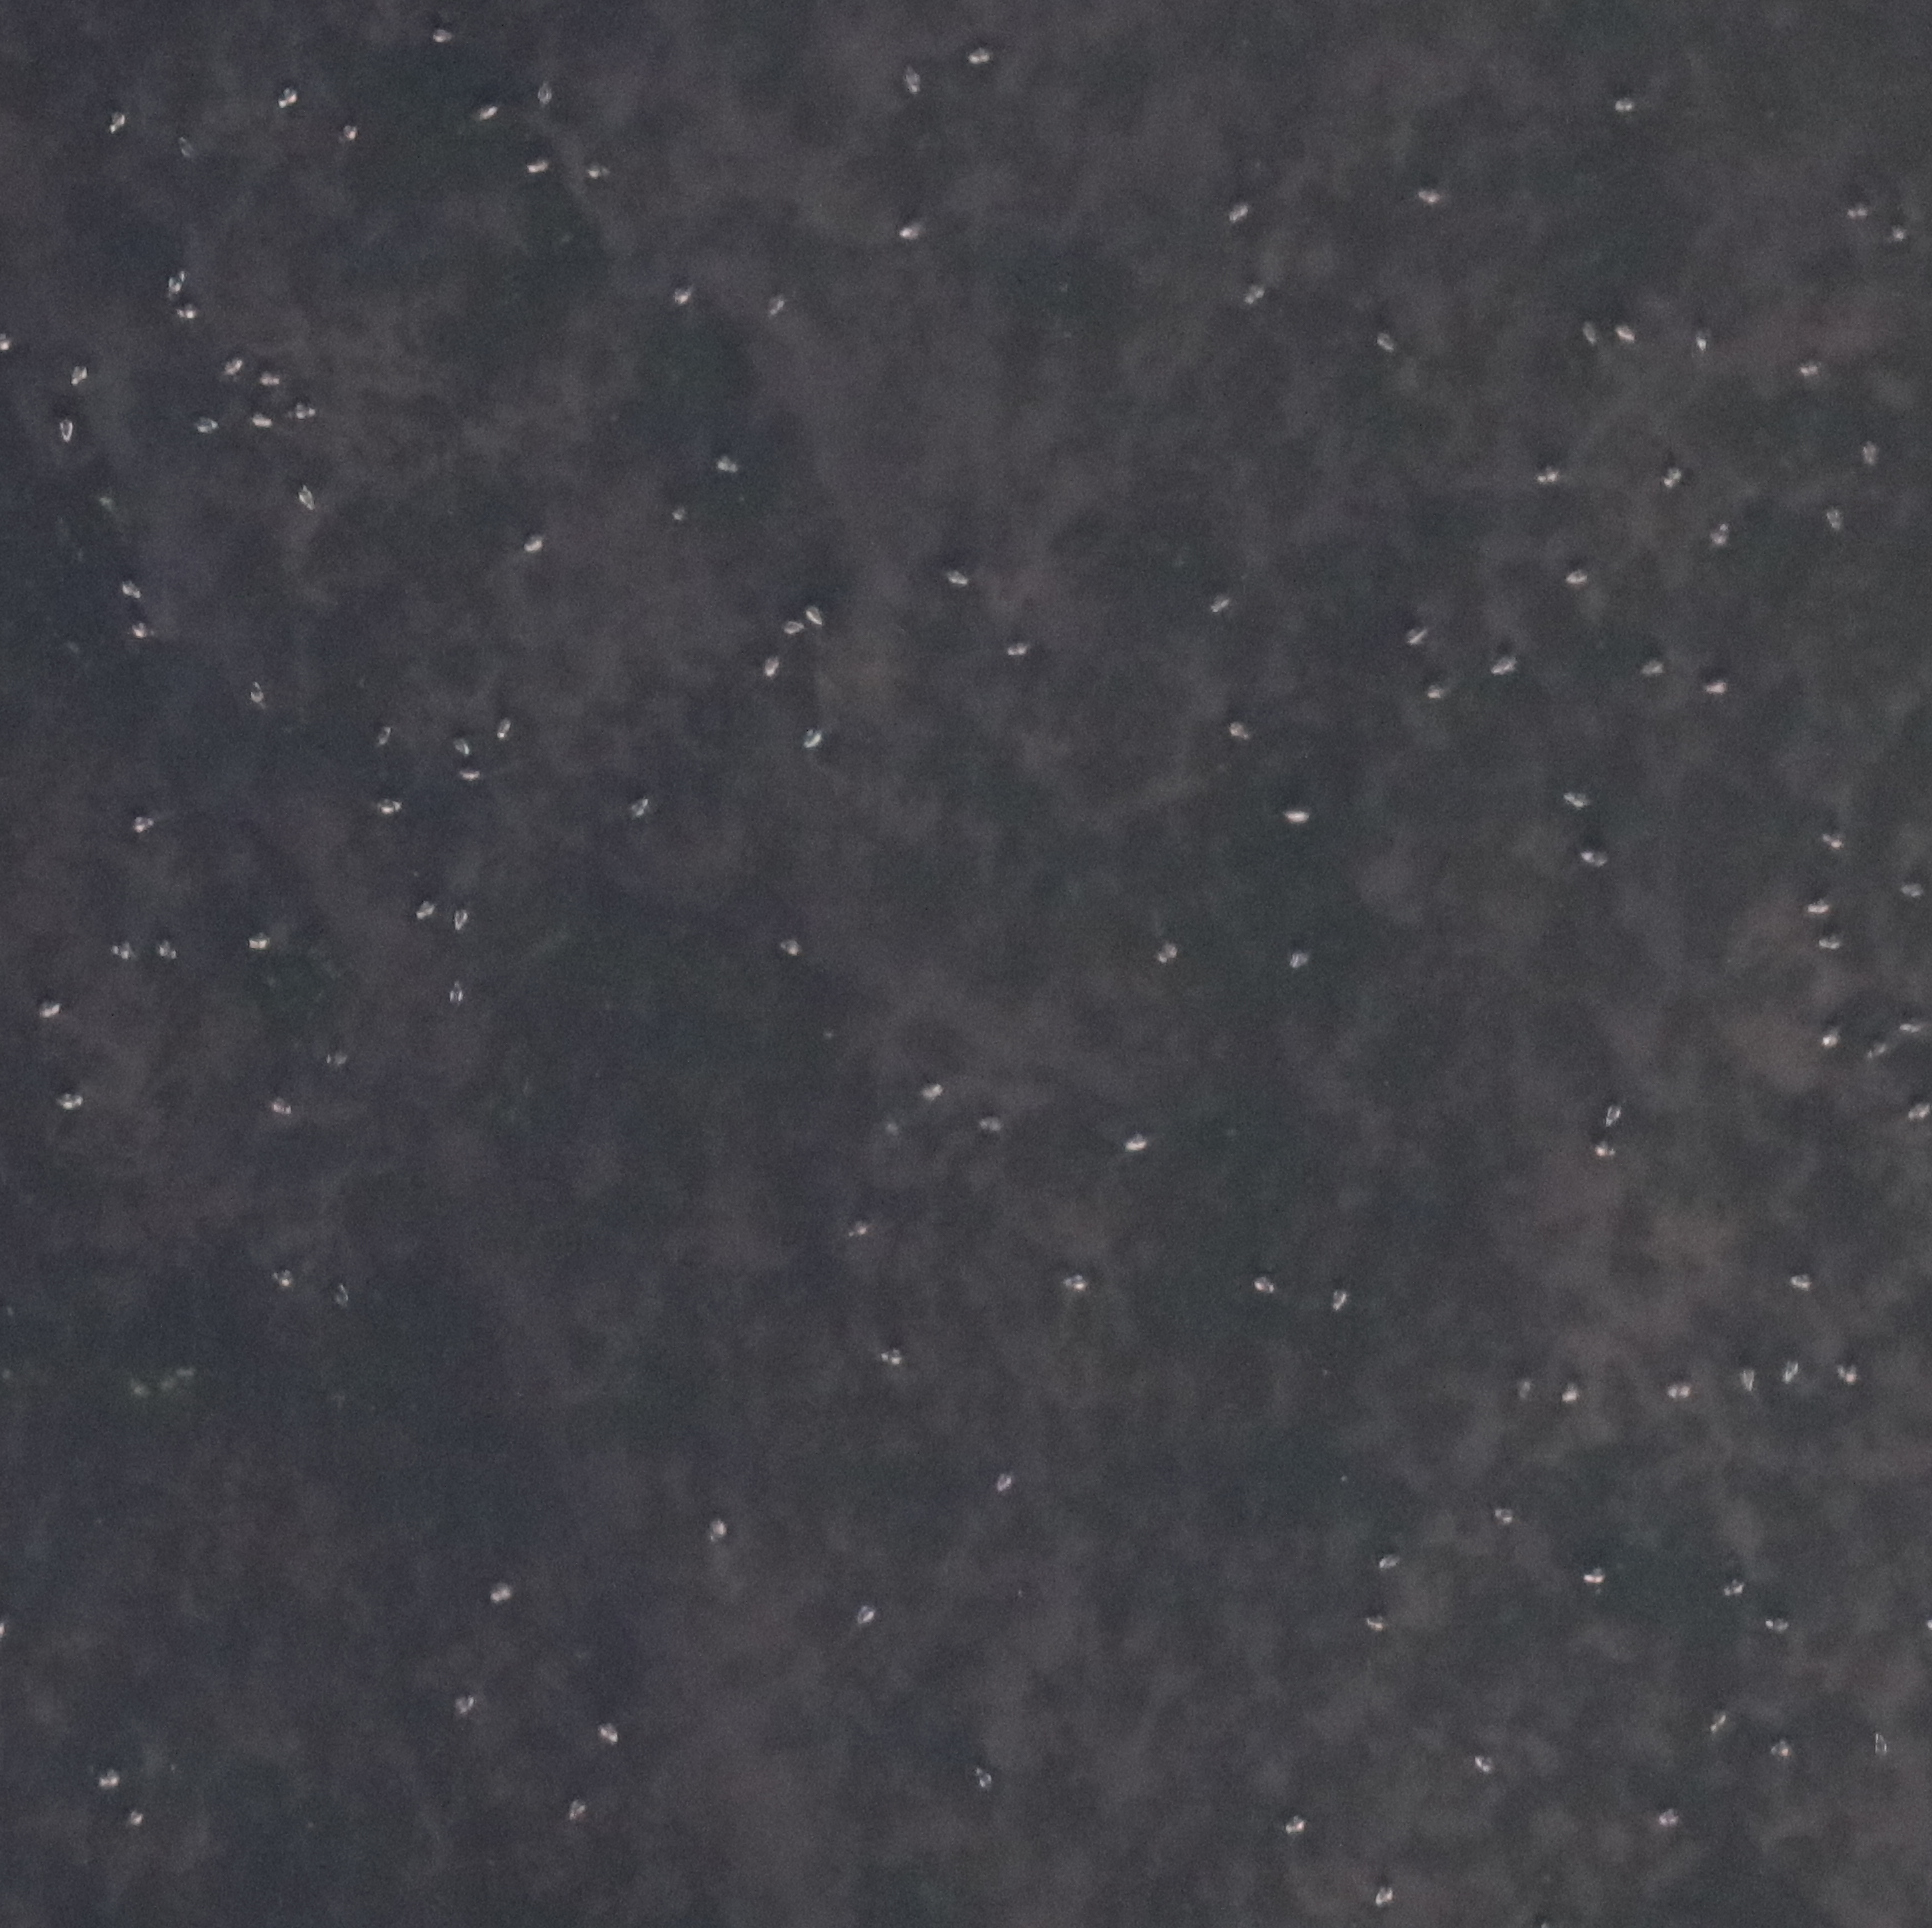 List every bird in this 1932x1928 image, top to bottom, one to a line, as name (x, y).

brant (447, 35)
brant (978, 56)
brant (915, 78)
brant (289, 95)
brant (544, 95)
brant (1621, 107)
brant (488, 110)
brant (116, 123)
brant (351, 132)
brant (540, 158)
brant (588, 172)
brant (1428, 205)
brant (1244, 206)
brant (1863, 220)
brant (910, 233)
brant (1898, 240)
brant (177, 285)
brant (1253, 289)
brant (686, 298)
brant (770, 305)
brant (189, 313)
brant (1588, 336)
brant (1623, 337)
brant (1709, 341)
brant (1, 342)
brant (1387, 347)
brant (226, 368)
brant (1806, 370)
brant (78, 375)
brant (264, 379)
brant (299, 409)
brant (261, 418)
brant (66, 428)
brant (205, 428)
brant (1874, 452)
brant (721, 460)
brant (1680, 476)
brant (1552, 479)
brant (306, 497)
brant (680, 514)
brant (1835, 517)
brant (1716, 541)
brant (530, 544)
brant (1573, 576)
brant (957, 579)
brant (130, 588)
brant (1219, 602)
brant (815, 616)
brant (790, 629)
brant (1417, 632)
brant (146, 635)
brant (1013, 651)
brant (772, 664)
brant (1505, 666)
brant (1657, 667)
brant (1440, 687)
brant (257, 690)
brant (1719, 692)
brant (500, 733)
brant (1238, 733)
brant (386, 735)
brant (811, 738)
brant (462, 744)
brant (468, 776)
brant (1570, 801)
brant (389, 805)
brant (639, 806)
brant (1305, 812)
brant (141, 832)
brant (1838, 842)
brant (1589, 852)
brant (1917, 891)
brant (1823, 900)
brant (423, 914)
brant (468, 918)
brant (265, 940)
brant (796, 946)
brant (1166, 950)
brant (121, 951)
brant (1825, 951)
brant (176, 955)
brant (1294, 965)
brant (459, 990)
brant (50, 1009)
brant (1911, 1027)
brant (1830, 1036)
brant (1874, 1048)
brant (337, 1054)
brant (934, 1098)
brant (277, 1099)
brant (71, 1100)
brant (1921, 1105)
brant (1614, 1114)
brant (993, 1124)
brant (1141, 1135)
brant (1608, 1148)
brant (858, 1231)
brant (283, 1278)
brant (1263, 1284)
brant (1804, 1285)
brant (1077, 1287)
brant (345, 1298)
brant (1338, 1299)
brant (887, 1361)
brant (1796, 1372)
brant (1855, 1376)
brant (1754, 1380)
brant (1675, 1386)
brant (1521, 1391)
brant (1573, 1391)
brant (1005, 1487)
brant (1510, 1516)
brant (721, 1529)
brant (1390, 1561)
brant (1595, 1575)
brant (504, 1586)
brant (1728, 1586)
brant (873, 1610)
brant (1382, 1619)
brant (1777, 1626)
brant (464, 1705)
brant (1721, 1724)
brant (609, 1731)
brant (1778, 1749)
brant (1883, 1753)
brant (1482, 1761)
brant (111, 1773)
brant (988, 1786)
brant (577, 1801)
brant (1664, 1813)
brant (134, 1820)
brant (1295, 1826)
brant (1383, 1896)